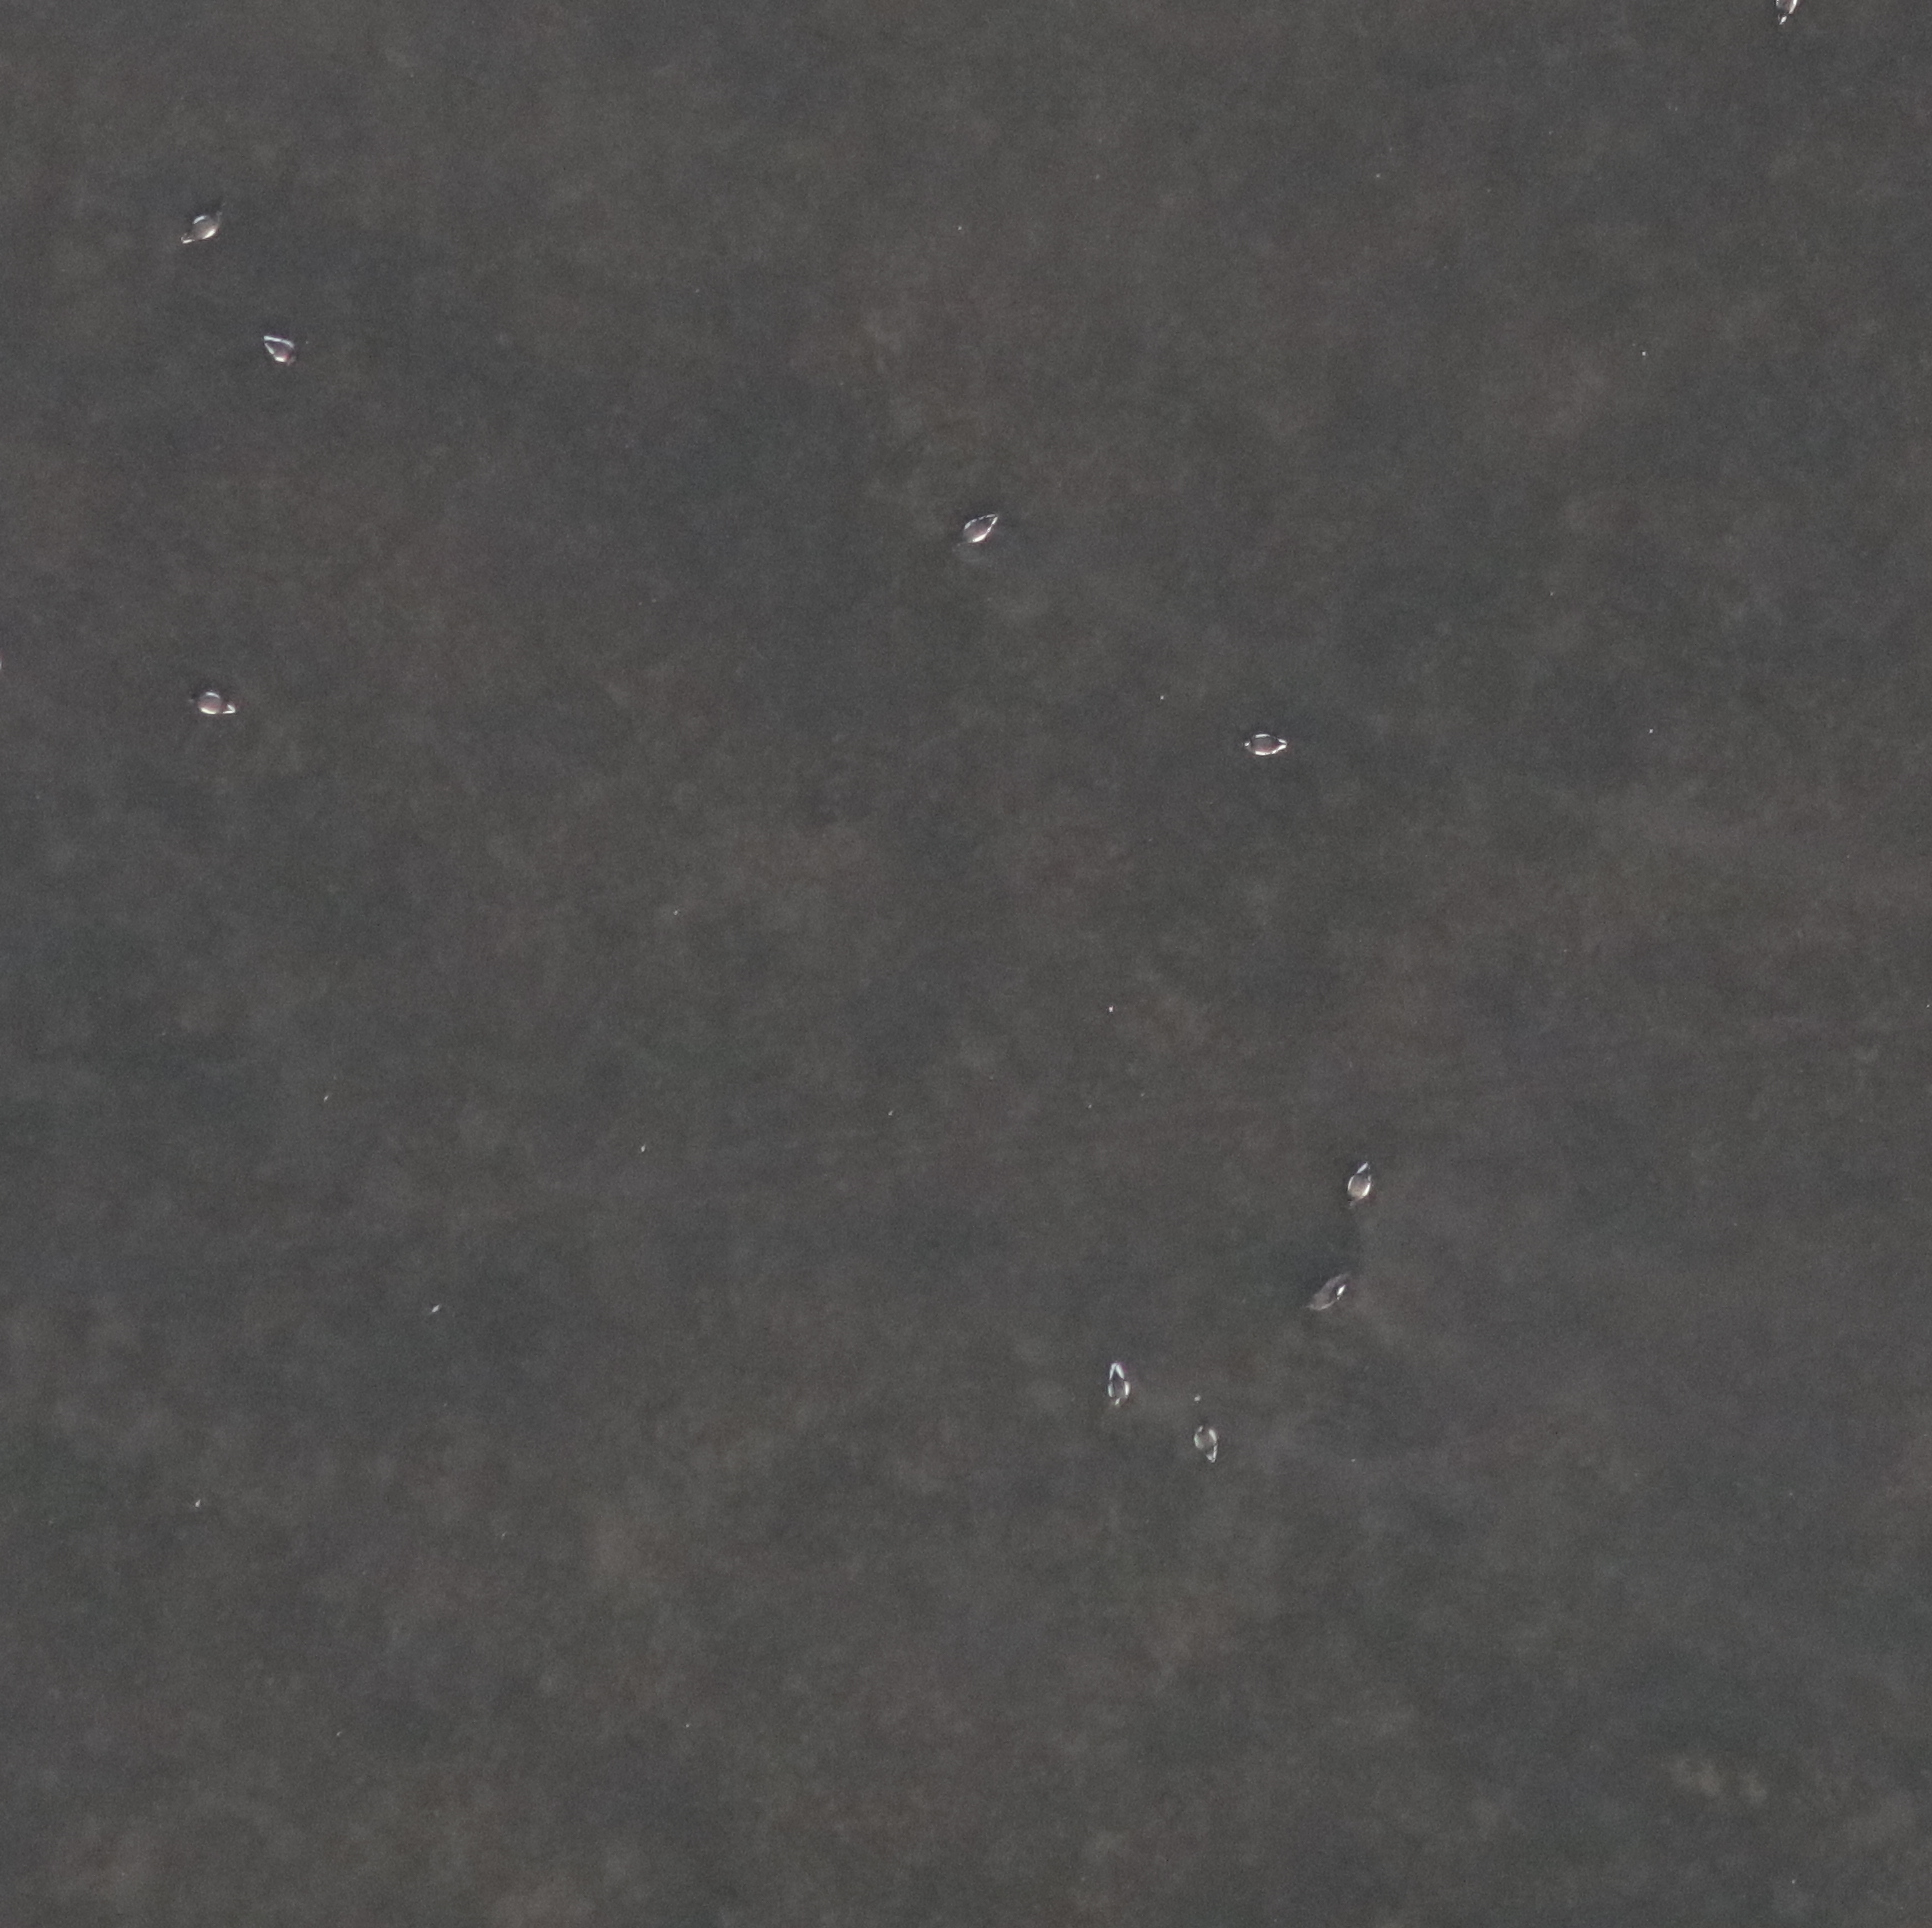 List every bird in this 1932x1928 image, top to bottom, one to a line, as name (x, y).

brant (1787, 2)
brant (204, 228)
brant (283, 351)
brant (978, 529)
brant (212, 704)
brant (1264, 743)
brant (1359, 1187)
brant (1328, 1295)
brant (1119, 1388)
brant (1206, 1444)